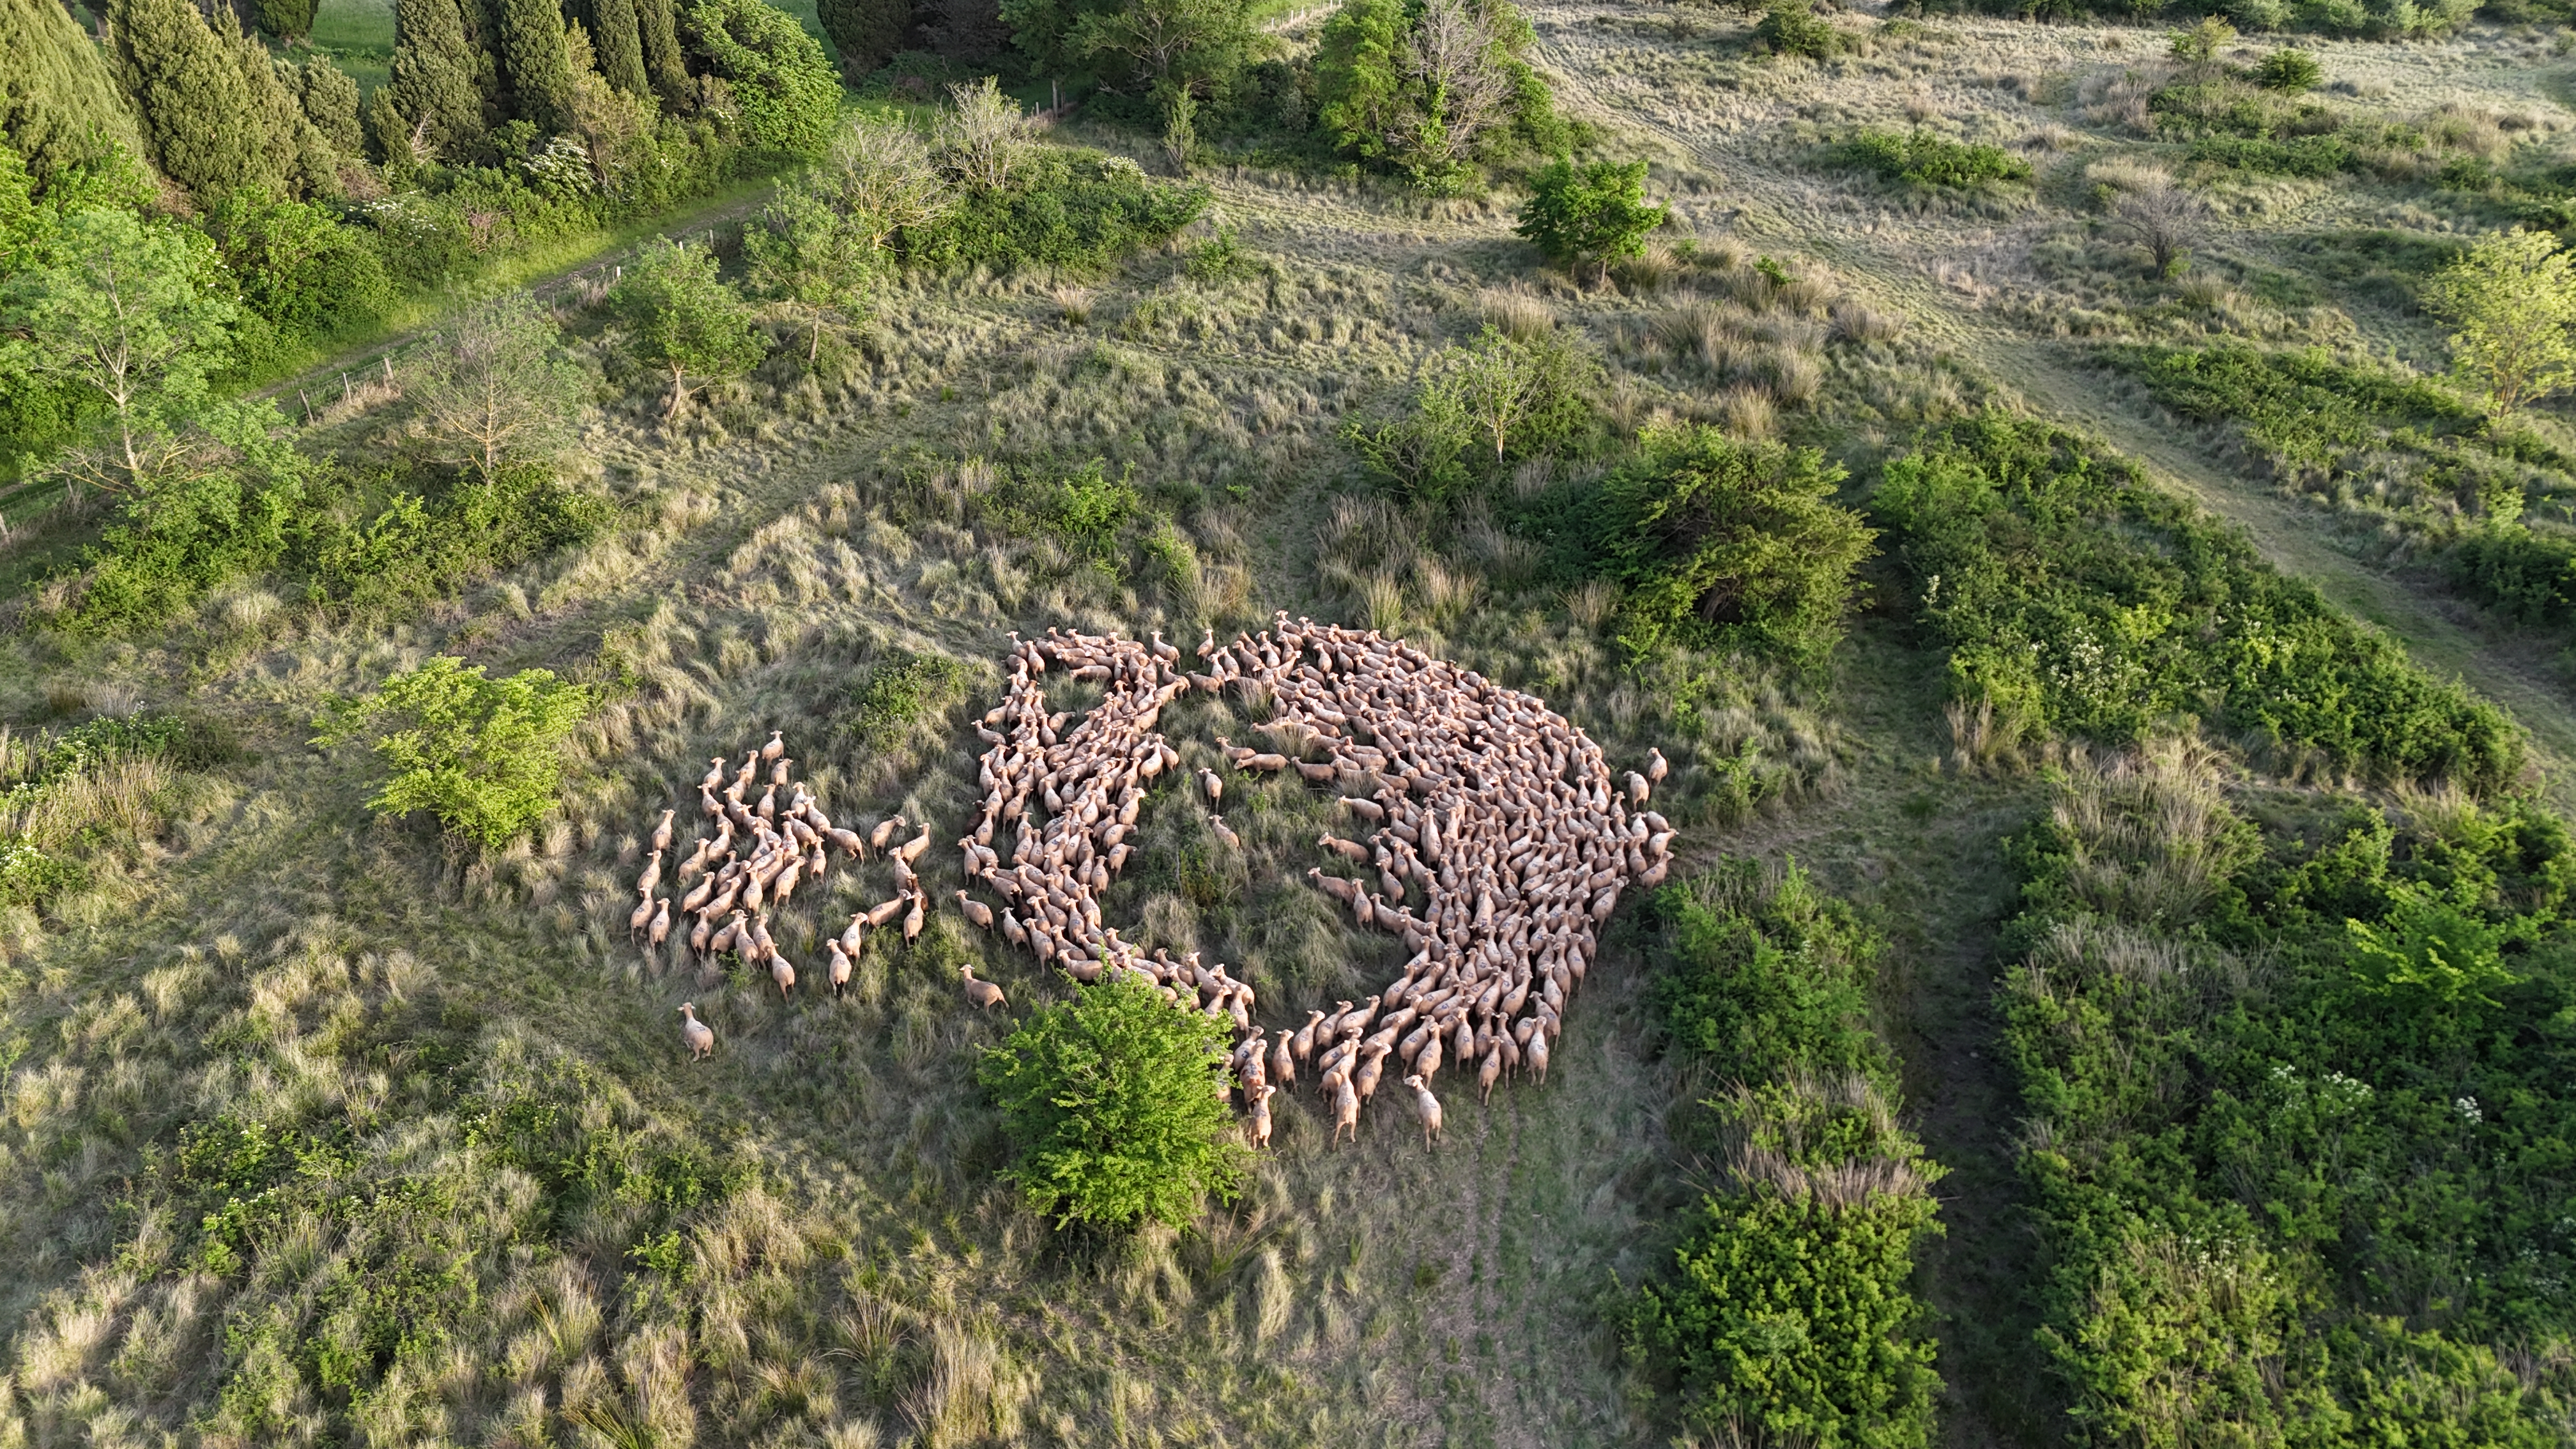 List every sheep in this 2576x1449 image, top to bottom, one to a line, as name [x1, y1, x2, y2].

sheep [1275, 610, 1301, 638]
sheep [1298, 616, 1330, 634]
sheep [1273, 620, 1306, 656]
sheep [1302, 622, 1340, 645]
sheep [1329, 623, 1367, 646]
sheep [1047, 627, 1076, 648]
sheep [1197, 628, 1214, 668]
sheep [1065, 628, 1111, 647]
sheep [1372, 630, 1395, 647]
sheep [1150, 631, 1181, 672]
sheep [1237, 630, 1260, 656]
sheep [1256, 631, 1281, 657]
sheep [1301, 630, 1336, 664]
sheep [1005, 631, 1028, 659]
sheep [1105, 631, 1148, 653]
sheep [1341, 631, 1372, 652]
sheep [1277, 632, 1294, 664]
sheep [1324, 632, 1358, 660]
sheep [1363, 632, 1391, 657]
sheep [1033, 637, 1065, 658]
sheep [1074, 637, 1108, 656]
sheep [1395, 639, 1431, 670]
sheep [1022, 640, 1045, 680]
sheep [1045, 640, 1086, 670]
sheep [1231, 640, 1262, 666]
sheep [1259, 640, 1280, 669]
sheep [1313, 642, 1332, 683]
sheep [1331, 642, 1354, 673]
sheep [1106, 643, 1151, 667]
sheep [1354, 644, 1387, 670]
sheep [1216, 646, 1240, 676]
sheep [1386, 645, 1415, 674]
sheep [1126, 647, 1140, 682]
sheep [1085, 648, 1125, 668]
sheep [1056, 650, 1098, 669]
sheep [1278, 650, 1301, 678]
sheep [1365, 652, 1392, 665]
sheep [1111, 652, 1127, 680]
sheep [1207, 654, 1226, 701]
sheep [1001, 654, 1028, 673]
sheep [1143, 654, 1164, 683]
sheep [1354, 655, 1375, 676]
sheep [1388, 656, 1411, 683]
sheep [1252, 659, 1274, 687]
sheep [1443, 659, 1485, 700]
sheep [1160, 660, 1191, 699]
sheep [1430, 660, 1447, 670]
sheep [1016, 661, 1029, 690]
sheep [1299, 661, 1327, 690]
sheep [1069, 665, 1113, 682]
sheep [1431, 665, 1454, 686]
sheep [1267, 666, 1298, 690]
sheep [1387, 667, 1409, 685]
sheep [1291, 668, 1322, 689]
sheep [1424, 668, 1453, 690]
sheep [1451, 669, 1479, 702]
sheep [1371, 670, 1404, 696]
sheep [1186, 670, 1220, 701]
sheep [1224, 670, 1258, 686]
sheep [1416, 670, 1431, 684]
sheep [1343, 672, 1370, 692]
sheep [1326, 672, 1348, 691]
sheep [1408, 673, 1433, 695]
sheep [1006, 673, 1023, 699]
sheep [1262, 673, 1296, 701]
sheep [1355, 673, 1383, 690]
sheep [1154, 677, 1184, 708]
sheep [1476, 677, 1516, 700]
sheep [1131, 678, 1146, 707]
sheep [1020, 679, 1041, 705]
sheep [1345, 679, 1370, 703]
sheep [1377, 679, 1404, 707]
sheep [1111, 680, 1129, 700]
sheep [1297, 680, 1338, 702]
sheep [1411, 682, 1426, 711]
sheep [1344, 684, 1370, 708]
sheep [1395, 684, 1414, 702]
sheep [1136, 684, 1157, 714]
sheep [1487, 684, 1519, 712]
sheep [1366, 686, 1390, 710]
sheep [1270, 687, 1288, 717]
sheep [1314, 688, 1343, 713]
sheep [1291, 688, 1324, 710]
sheep [1335, 688, 1361, 716]
sheep [1512, 690, 1537, 710]
sheep [1032, 690, 1046, 723]
sheep [1441, 690, 1455, 709]
sheep [1007, 691, 1022, 732]
sheep [1121, 691, 1135, 715]
sheep [1020, 692, 1036, 726]
sheep [1094, 692, 1115, 720]
sheep [1426, 693, 1445, 714]
sheep [1455, 694, 1482, 720]
sheep [1484, 695, 1514, 724]
sheep [984, 695, 1013, 731]
sheep [1381, 696, 1414, 723]
sheep [1514, 696, 1535, 719]
sheep [1109, 697, 1123, 721]
sheep [1139, 699, 1162, 733]
sheep [1310, 699, 1346, 733]
sheep [1506, 699, 1537, 729]
sheep [1533, 699, 1568, 731]
sheep [1093, 700, 1114, 733]
sheep [1288, 701, 1304, 723]
sheep [1440, 701, 1455, 720]
sheep [1404, 701, 1414, 714]
sheep [1360, 702, 1388, 722]
sheep [1482, 704, 1507, 732]
sheep [1425, 706, 1470, 736]
sheep [1453, 706, 1480, 734]
sheep [1108, 708, 1138, 728]
sheep [1393, 710, 1420, 740]
sheep [1072, 710, 1098, 748]
sheep [1364, 710, 1398, 737]
sheep [1412, 711, 1436, 753]
sheep [1007, 712, 1029, 742]
sheep [1049, 711, 1076, 735]
sheep [1304, 712, 1341, 738]
sheep [1500, 712, 1540, 742]
sheep [1536, 712, 1567, 740]
sheep [1039, 713, 1057, 749]
sheep [1344, 713, 1371, 745]
sheep [1116, 714, 1135, 738]
sheep [1131, 715, 1143, 750]
sheep [1092, 715, 1110, 742]
sheep [1279, 715, 1322, 741]
sheep [1019, 718, 1038, 741]
sheep [971, 719, 1006, 746]
sheep [1248, 719, 1280, 733]
sheep [1381, 720, 1406, 759]
sheep [1438, 720, 1470, 743]
sheep [1476, 720, 1514, 742]
sheep [1367, 724, 1396, 771]
sheep [1399, 725, 1423, 757]
sheep [1506, 725, 1544, 751]
sheep [1538, 726, 1569, 758]
sheep [1023, 726, 1040, 753]
sheep [1102, 726, 1122, 753]
sheep [1117, 727, 1134, 757]
sheep [1424, 726, 1447, 747]
sheep [1571, 726, 1602, 760]
sheep [1481, 728, 1506, 749]
sheep [1309, 729, 1344, 754]
sheep [762, 730, 784, 773]
sheep [1073, 730, 1098, 757]
sheep [1131, 732, 1154, 762]
sheep [1154, 733, 1179, 778]
sheep [1044, 734, 1082, 761]
sheep [1472, 735, 1506, 762]
sheep [1214, 735, 1257, 762]
sheep [1513, 735, 1538, 771]
sheep [982, 736, 1004, 769]
sheep [1339, 736, 1383, 756]
sheep [1563, 736, 1581, 778]
sheep [1047, 737, 1077, 770]
sheep [1446, 737, 1484, 766]
sheep [1547, 738, 1567, 780]
sheep [1006, 739, 1025, 781]
sheep [1066, 741, 1101, 769]
sheep [1446, 742, 1480, 766]
sheep [1501, 742, 1533, 772]
sheep [1136, 742, 1165, 791]
sheep [1403, 742, 1423, 768]
sheep [1433, 744, 1458, 766]
sheep [992, 744, 1011, 779]
sheep [1088, 744, 1116, 776]
sheep [1418, 744, 1445, 776]
sheep [1328, 745, 1359, 770]
sheep [1341, 745, 1388, 772]
sheep [1581, 746, 1610, 780]
sheep [1034, 746, 1049, 802]
sheep [1482, 746, 1509, 772]
sheep [1646, 747, 1667, 788]
sheep [1093, 748, 1125, 774]
sheep [1388, 748, 1410, 772]
sheep [741, 750, 759, 789]
sheep [1015, 750, 1040, 781]
sheep [1577, 751, 1593, 789]
sheep [1535, 751, 1550, 782]
sheep [1059, 752, 1097, 784]
sheep [1233, 754, 1290, 774]
sheep [1459, 754, 1491, 781]
sheep [1504, 754, 1523, 785]
sheep [979, 754, 994, 799]
sheep [1438, 755, 1462, 777]
sheep [1291, 756, 1337, 782]
sheep [1477, 756, 1501, 776]
sheep [1105, 756, 1129, 802]
sheep [1112, 757, 1142, 802]
sheep [703, 757, 727, 797]
sheep [771, 758, 794, 787]
sheep [1330, 758, 1364, 782]
sheep [1416, 759, 1448, 783]
sheep [1455, 759, 1478, 790]
sheep [1517, 760, 1543, 793]
sheep [1584, 760, 1611, 803]
sheep [1369, 760, 1410, 791]
sheep [1038, 761, 1066, 805]
sheep [1016, 762, 1035, 804]
sheep [1364, 765, 1395, 797]
sheep [1469, 765, 1496, 805]
sheep [997, 766, 1014, 802]
sheep [1075, 766, 1107, 798]
sheep [1197, 767, 1222, 814]
sheep [1400, 767, 1438, 795]
sheep [725, 768, 749, 803]
sheep [1546, 769, 1578, 802]
sheep [1118, 769, 1135, 808]
sheep [1498, 769, 1531, 802]
sheep [1060, 770, 1078, 803]
sheep [1623, 771, 1649, 812]
sheep [1488, 774, 1515, 804]
sheep [1096, 774, 1114, 816]
sheep [1452, 775, 1479, 805]
sheep [1575, 776, 1591, 807]
sheep [1040, 776, 1062, 819]
sheep [1514, 777, 1543, 810]
sheep [1593, 777, 1609, 813]
sheep [985, 778, 1004, 834]
sheep [1077, 778, 1094, 814]
sheep [1543, 778, 1561, 809]
sheep [1435, 781, 1455, 805]
sheep [791, 781, 807, 821]
sheep [697, 783, 719, 819]
sheep [757, 783, 776, 832]
sheep [1002, 783, 1033, 833]
sheep [1494, 786, 1519, 824]
sheep [1448, 786, 1466, 839]
sheep [1512, 786, 1543, 821]
sheep [1118, 787, 1146, 825]
sheep [723, 787, 743, 822]
sheep [1457, 787, 1487, 821]
sheep [1560, 788, 1577, 819]
sheep [1373, 789, 1405, 820]
sheep [1395, 789, 1425, 818]
sheep [1429, 789, 1454, 811]
sheep [1476, 789, 1507, 823]
sheep [1081, 790, 1101, 829]
sheep [1610, 791, 1626, 828]
sheep [1544, 794, 1556, 820]
sheep [1334, 795, 1385, 828]
sheep [804, 796, 830, 836]
sheep [1423, 797, 1449, 824]
sheep [1399, 798, 1423, 831]
sheep [1583, 799, 1603, 829]
sheep [964, 800, 985, 838]
sheep [1068, 801, 1085, 838]
sheep [1465, 801, 1478, 831]
sheep [737, 804, 772, 834]
sheep [1042, 804, 1073, 841]
sheep [1092, 804, 1120, 855]
sheep [1526, 804, 1544, 841]
sheep [711, 804, 739, 838]
sheep [1485, 805, 1501, 836]
sheep [975, 806, 994, 847]
sheep [1562, 807, 1586, 846]
sheep [1575, 807, 1598, 831]
sheep [1388, 807, 1419, 844]
sheep [1445, 807, 1462, 840]
sheep [1506, 807, 1528, 843]
sheep [1423, 808, 1444, 834]
sheep [651, 809, 676, 852]
sheep [1552, 809, 1570, 843]
sheep [780, 810, 817, 852]
sheep [1044, 810, 1072, 844]
sheep [1424, 810, 1442, 867]
sheep [1017, 811, 1033, 845]
sheep [1647, 811, 1669, 835]
sheep [1614, 811, 1633, 850]
sheep [1631, 812, 1649, 854]
sheep [871, 814, 906, 864]
sheep [1208, 814, 1243, 853]
sheep [1600, 815, 1617, 854]
sheep [752, 816, 782, 850]
sheep [1044, 818, 1071, 854]
sheep [1473, 819, 1488, 855]
sheep [1540, 819, 1560, 859]
sheep [1496, 820, 1509, 854]
sheep [706, 820, 732, 863]
sheep [1065, 821, 1088, 872]
sheep [1509, 821, 1538, 861]
sheep [781, 821, 800, 867]
sheep [818, 823, 864, 866]
sheep [900, 823, 930, 868]
sheep [1462, 823, 1476, 842]
sheep [1015, 824, 1033, 862]
sheep [1103, 824, 1139, 855]
sheep [748, 827, 771, 864]
sheep [1078, 827, 1095, 866]
sheep [1377, 828, 1412, 853]
sheep [1582, 828, 1599, 863]
sheep [1649, 828, 1680, 865]
sheep [1028, 828, 1046, 868]
sheep [1318, 832, 1370, 866]
sheep [1438, 833, 1455, 875]
sheep [1481, 834, 1499, 865]
sheep [1564, 834, 1578, 868]
sheep [966, 835, 998, 867]
sheep [1367, 834, 1393, 870]
sheep [809, 836, 827, 881]
sheep [1611, 836, 1629, 875]
sheep [1628, 835, 1647, 882]
sheep [1594, 836, 1610, 873]
sheep [751, 837, 782, 871]
sheep [1044, 837, 1069, 873]
sheep [957, 838, 980, 893]
sheep [678, 838, 711, 885]
sheep [1451, 839, 1470, 881]
sheep [1390, 840, 1409, 878]
sheep [1468, 840, 1485, 867]
sheep [1509, 841, 1542, 877]
sheep [1549, 842, 1569, 872]
sheep [1523, 843, 1550, 883]
sheep [1108, 843, 1138, 882]
sheep [888, 846, 912, 894]
sheep [1402, 847, 1428, 889]
sheep [1077, 847, 1095, 885]
sheep [756, 848, 785, 892]
sheep [1497, 849, 1519, 889]
sheep [637, 850, 662, 898]
sheep [1044, 850, 1064, 889]
sheep [715, 850, 738, 891]
sheep [1639, 850, 1675, 892]
sheep [1574, 851, 1598, 887]
sheep [1481, 853, 1496, 882]
sheep [1011, 854, 1047, 887]
sheep [1440, 854, 1459, 891]
sheep [1091, 855, 1109, 904]
sheep [773, 856, 809, 909]
sheep [1590, 856, 1625, 892]
sheep [1560, 857, 1582, 882]
sheep [986, 858, 1019, 895]
sheep [1375, 859, 1404, 910]
sheep [717, 860, 752, 896]
sheep [1470, 861, 1486, 897]
sheep [1519, 861, 1554, 900]
sheep [1059, 864, 1083, 912]
sheep [1456, 864, 1472, 905]
sheep [1012, 865, 1047, 906]
sheep [742, 866, 763, 917]
sheep [980, 867, 1021, 906]
sheep [1307, 867, 1355, 908]
sheep [1568, 867, 1594, 904]
sheep [1422, 868, 1447, 898]
sheep [1502, 869, 1521, 904]
sheep [1551, 870, 1576, 906]
sheep [678, 872, 715, 923]
sheep [1486, 871, 1509, 910]
sheep [1529, 872, 1566, 909]
sheep [1042, 873, 1069, 913]
sheep [907, 874, 928, 915]
sheep [1593, 875, 1630, 904]
sheep [705, 877, 744, 931]
sheep [1351, 878, 1373, 933]
sheep [1591, 879, 1625, 941]
sheep [1475, 879, 1496, 914]
sheep [630, 882, 657, 947]
sheep [1474, 882, 1492, 936]
sheep [1078, 883, 1101, 930]
sheep [1423, 886, 1443, 926]
sheep [904, 888, 924, 949]
sheep [867, 889, 911, 927]
sheep [1450, 888, 1472, 926]
sheep [1568, 889, 1590, 932]
sheep [955, 889, 995, 939]
sheep [1549, 891, 1570, 933]
sheep [1532, 891, 1554, 928]
sheep [1040, 892, 1068, 932]
sheep [1439, 893, 1456, 931]
sheep [1370, 893, 1404, 939]
sheep [1026, 896, 1052, 938]
sheep [649, 898, 671, 952]
sheep [1492, 898, 1520, 929]
sheep [1066, 898, 1086, 942]
sheep [1497, 900, 1529, 945]
sheep [1397, 905, 1427, 936]
sheep [1455, 906, 1470, 949]
sheep [690, 907, 710, 969]
sheep [999, 907, 1034, 961]
sheep [710, 909, 751, 962]
sheep [1083, 910, 1110, 947]
sheep [1555, 910, 1572, 943]
sheep [841, 912, 869, 960]
sheep [1530, 912, 1550, 955]
sheep [753, 913, 774, 972]
sheep [1579, 913, 1597, 972]
sheep [1400, 914, 1423, 957]
sheep [1511, 916, 1533, 958]
sheep [1022, 917, 1055, 979]
sheep [735, 918, 759, 981]
sheep [1424, 921, 1446, 961]
sheep [1462, 921, 1482, 963]
sheep [1049, 924, 1088, 969]
sheep [1483, 925, 1502, 966]
sheep [1498, 926, 1517, 971]
sheep [1104, 927, 1145, 960]
sheep [1442, 927, 1465, 970]
sheep [1567, 932, 1585, 998]
sheep [1076, 933, 1119, 960]
sheep [1535, 933, 1556, 987]
sheep [1404, 936, 1435, 982]
sheep [826, 938, 852, 997]
sheep [1474, 939, 1492, 982]
sheep [1553, 941, 1572, 1013]
sheep [764, 943, 795, 1009]
sheep [1514, 943, 1537, 1006]
sheep [1117, 945, 1165, 982]
sheep [1459, 948, 1479, 987]
sheep [1153, 948, 1194, 986]
sheep [1056, 949, 1103, 983]
sheep [1105, 951, 1125, 983]
sheep [1180, 951, 1222, 994]
sheep [1438, 953, 1459, 990]
sheep [1116, 954, 1158, 987]
sheep [1501, 957, 1517, 1000]
sheep [1400, 961, 1444, 1009]
sheep [1208, 963, 1257, 1020]
sheep [1382, 963, 1420, 1017]
sheep [1538, 964, 1563, 1021]
sheep [959, 964, 1010, 1016]
sheep [1163, 964, 1200, 1013]
sheep [1464, 966, 1501, 1000]
sheep [1475, 970, 1509, 1020]
sheep [1500, 970, 1534, 1031]
sheep [1417, 974, 1460, 1015]
sheep [1431, 980, 1471, 1022]
sheep [1229, 984, 1249, 1044]
sheep [1156, 985, 1177, 1008]
sheep [1529, 991, 1561, 1051]
sheep [1380, 994, 1423, 1033]
sheep [1439, 994, 1477, 1054]
sheep [1335, 995, 1381, 1045]
sheep [1314, 1000, 1354, 1059]
sheep [676, 1002, 714, 1062]
sheep [1449, 1006, 1474, 1081]
sheep [1474, 1006, 1495, 1069]
sheep [1292, 1010, 1325, 1081]
sheep [1495, 1012, 1520, 1089]
sheep [1360, 1013, 1405, 1064]
sheep [1399, 1015, 1435, 1081]
sheep [1525, 1015, 1547, 1093]
sheep [1515, 1017, 1535, 1067]
sheep [1416, 1022, 1445, 1090]
sheep [1233, 1025, 1264, 1071]
sheep [1318, 1026, 1363, 1072]
sheep [1272, 1029, 1298, 1094]
sheep [1477, 1036, 1504, 1107]
sheep [1314, 1038, 1363, 1103]
sheep [1239, 1039, 1268, 1114]
sheep [1356, 1042, 1392, 1119]
sheep [1217, 1053, 1232, 1102]
sheep [1330, 1061, 1358, 1151]
sheep [1404, 1075, 1442, 1153]
sheep [1248, 1085, 1276, 1151]